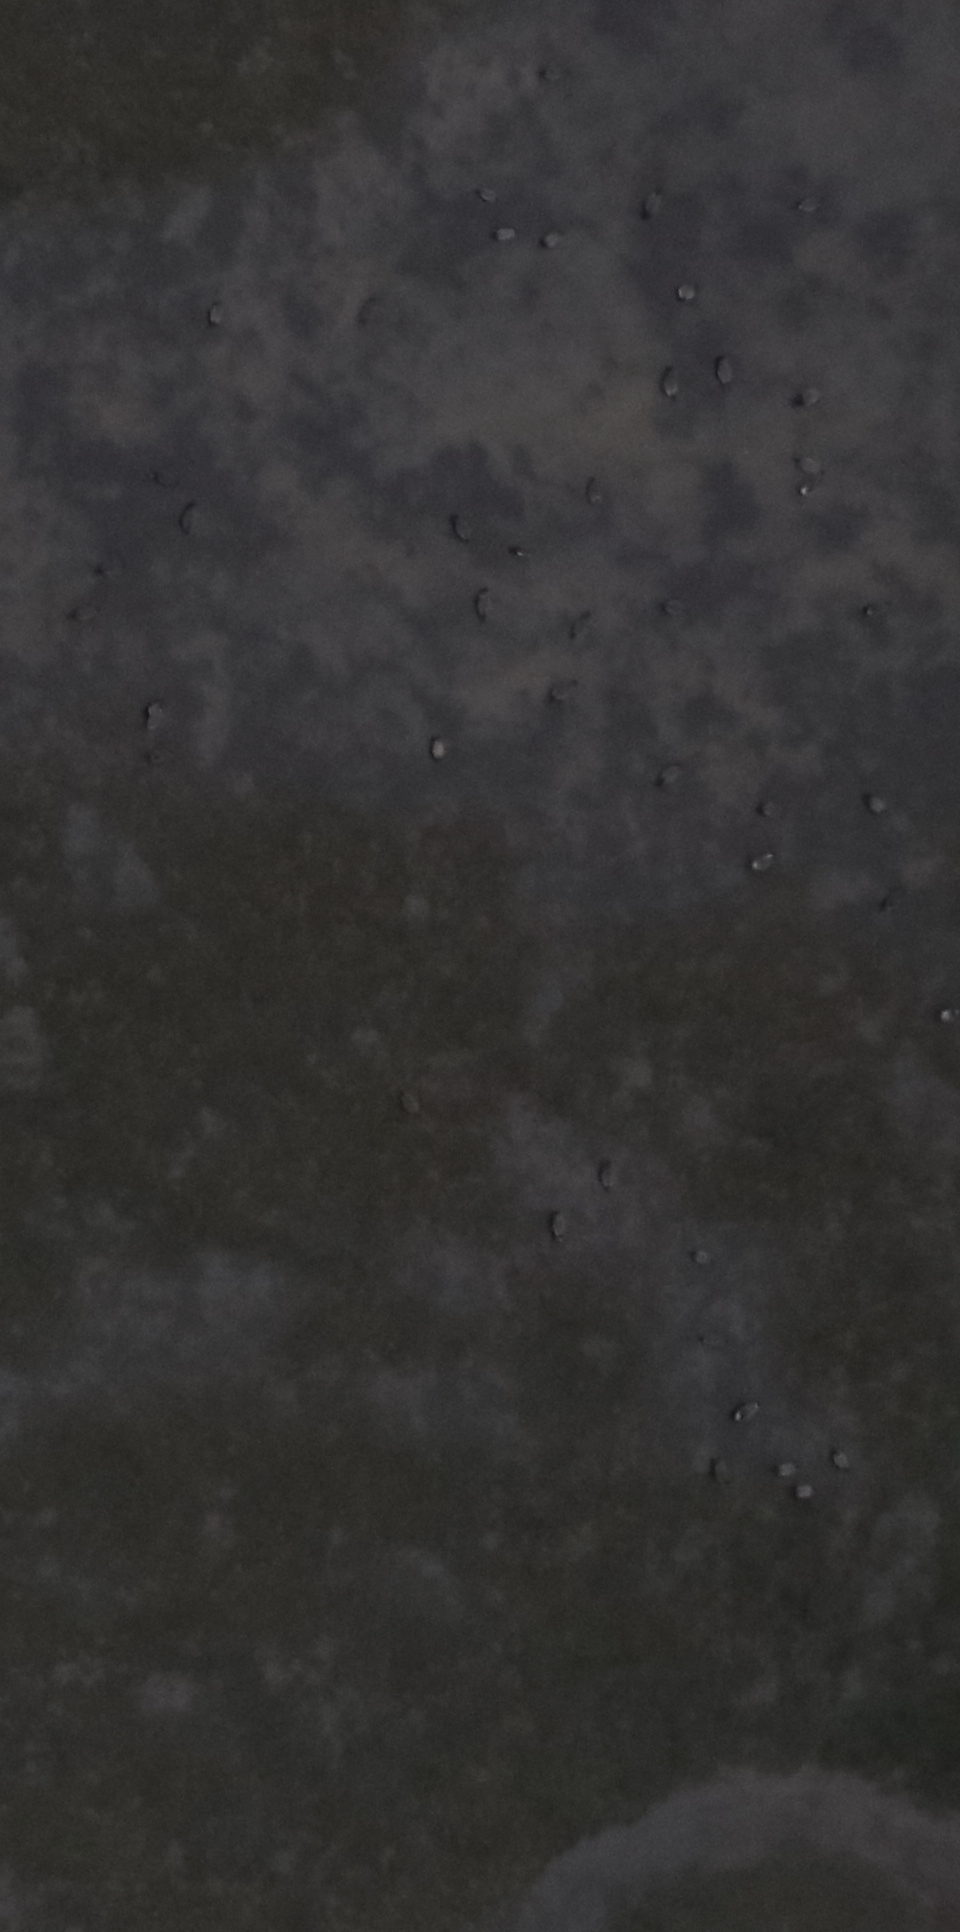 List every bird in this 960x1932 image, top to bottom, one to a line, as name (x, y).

Canada goose (542, 76)
Canada goose (482, 188)
Canada goose (655, 203)
Canada goose (814, 206)
Canada goose (505, 233)
Canada goose (557, 234)
Canada goose (686, 291)
Canada goose (381, 311)
Canada goose (219, 318)
Canada goose (723, 376)
Canada goose (665, 385)
Canada goose (813, 403)
Canada goose (809, 462)
Canada goose (163, 481)
Canada goose (804, 485)
Canada goose (605, 498)
Canada goose (187, 523)
Canada goose (466, 533)
Canada goose (521, 557)
Canada goose (112, 559)
Canada goose (677, 600)
Canada goose (494, 609)
Canada goose (86, 610)
Canada goose (880, 610)
Canada goose (582, 620)
Canada goose (566, 678)
Canada goose (153, 716)
Canada goose (451, 744)
Canada goose (155, 756)
Canada goose (669, 766)
Canada goose (776, 802)
Canada goose (873, 804)
Canada goose (763, 852)
Canada goose (897, 904)
Canada goose (948, 1014)
Canada goose (405, 1093)
Canada goose (609, 1178)
Canada goose (564, 1222)
Canada goose (702, 1264)
Canada goose (714, 1345)
Canada goose (741, 1421)
Canada goose (787, 1458)
Canada goose (839, 1459)
Canada goose (724, 1467)
Canada goose (812, 1492)